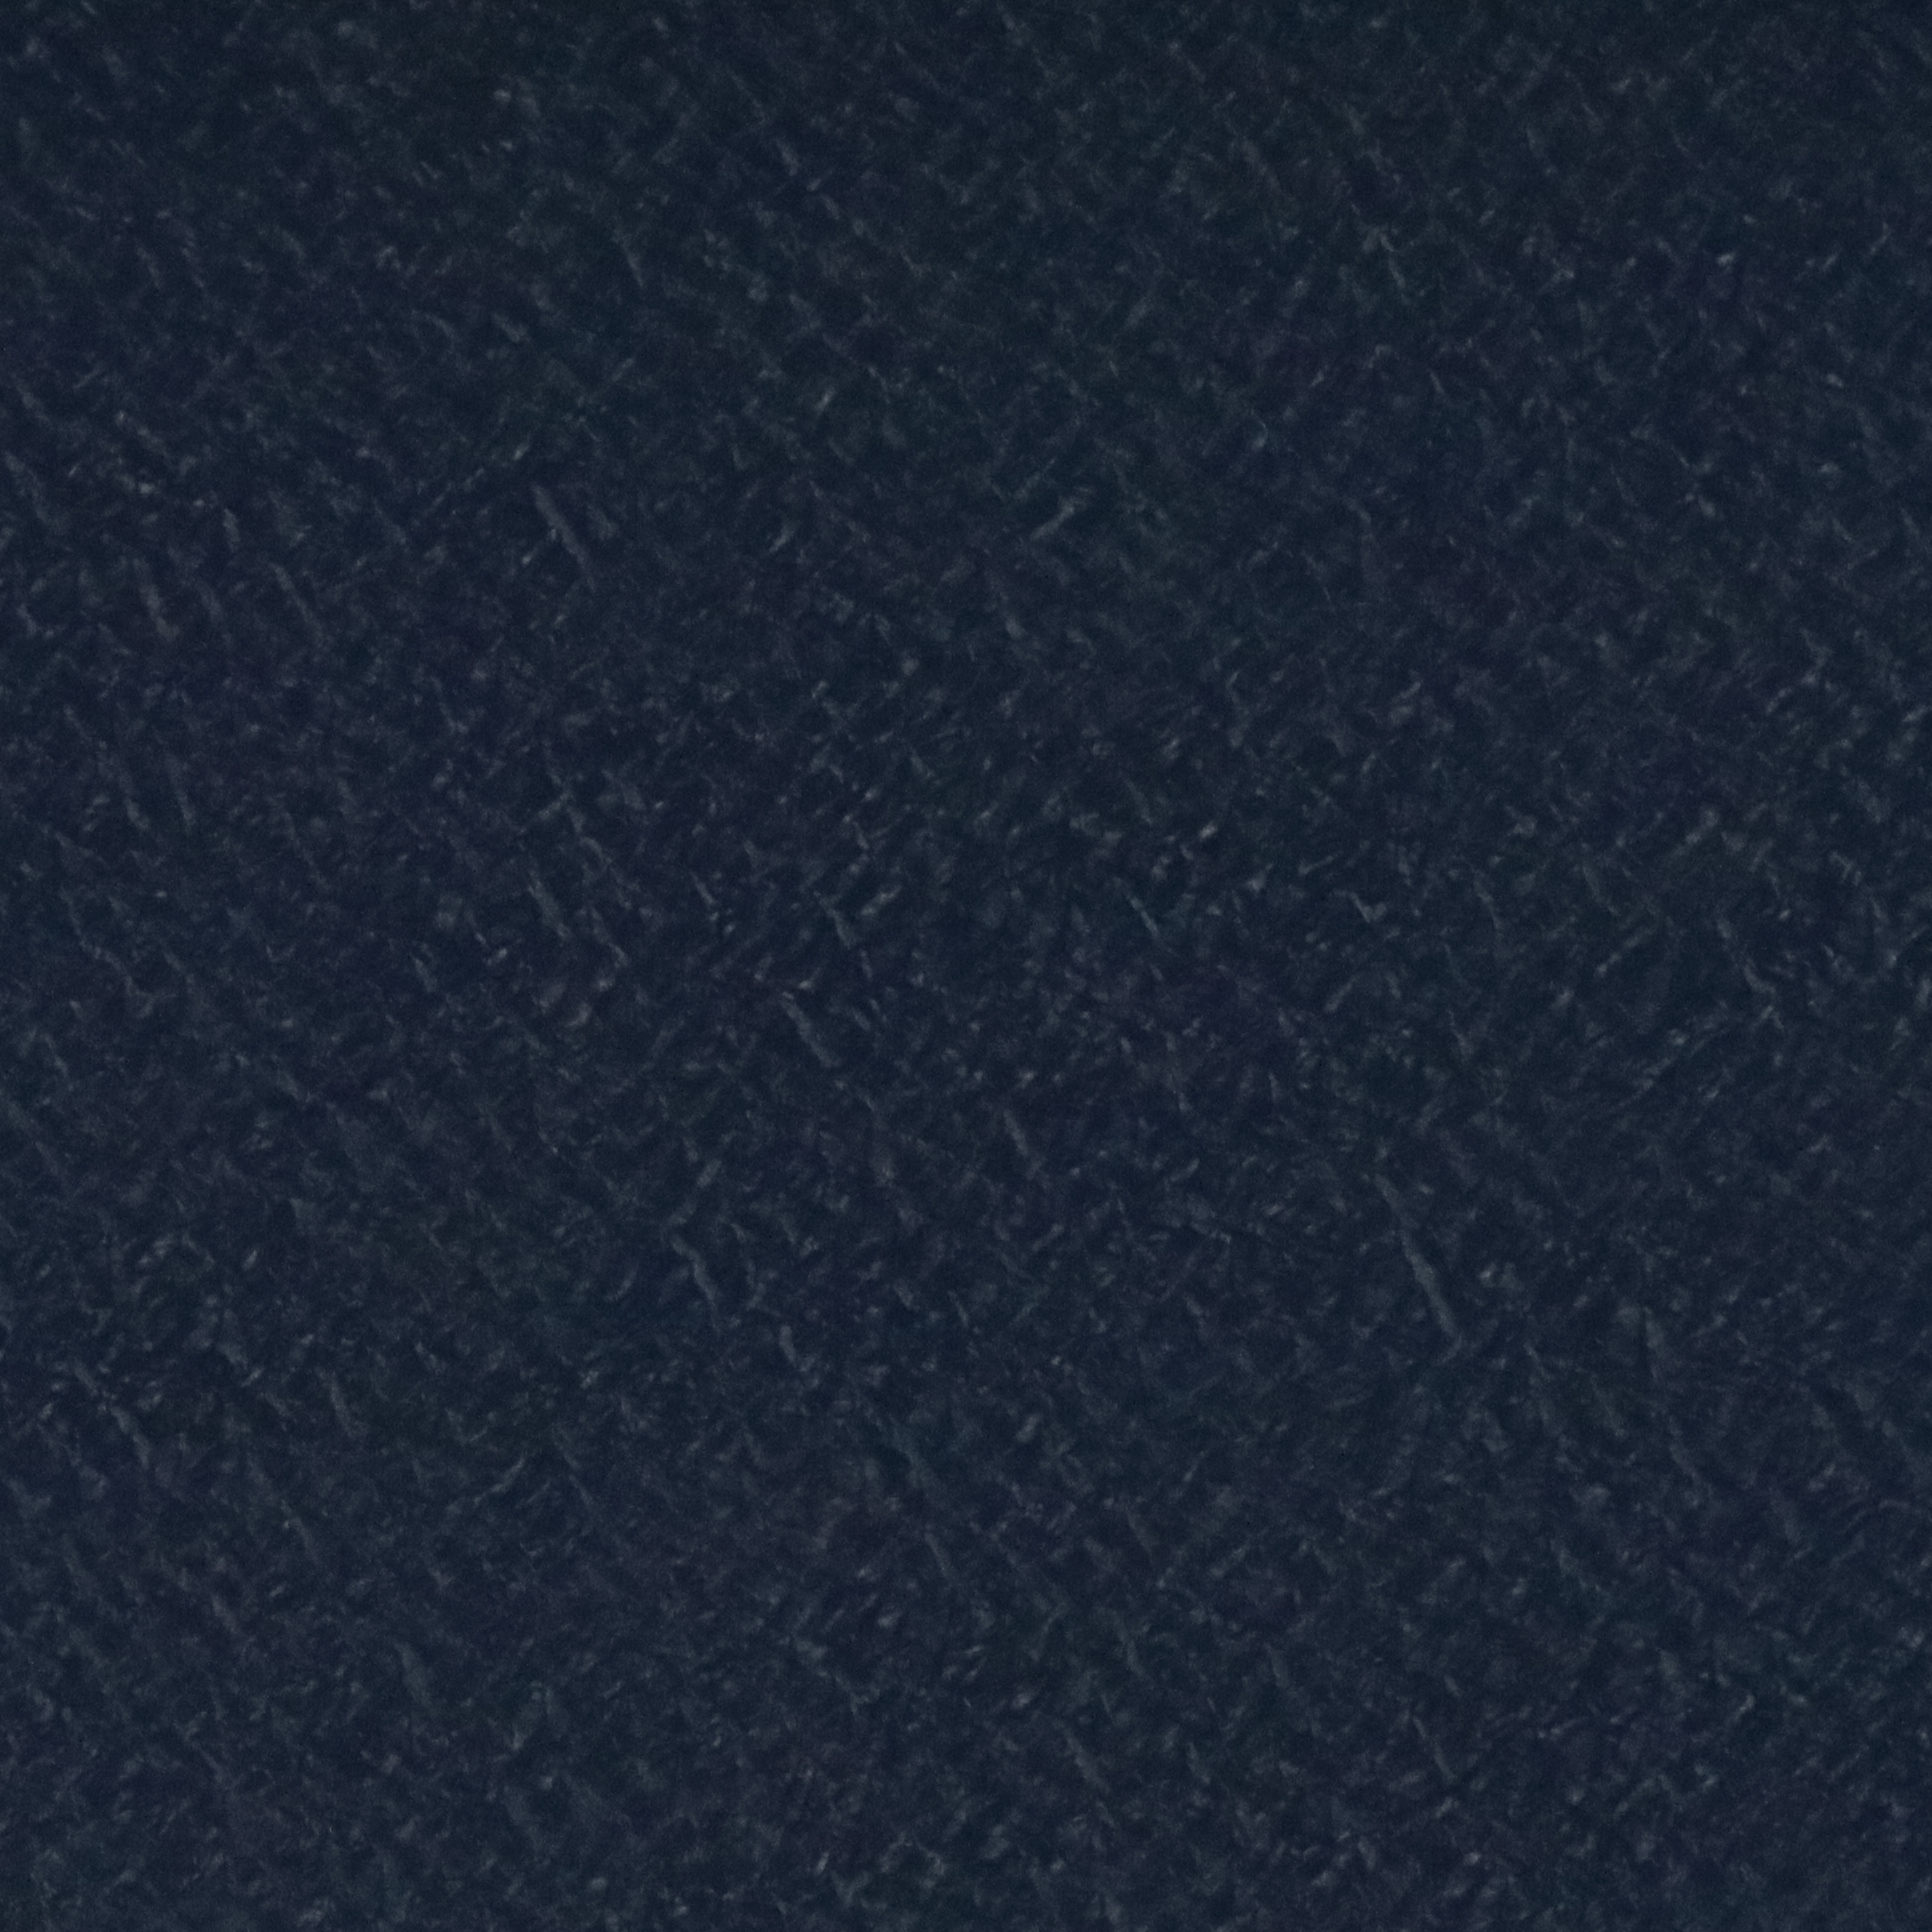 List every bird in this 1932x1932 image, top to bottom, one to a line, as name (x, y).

None